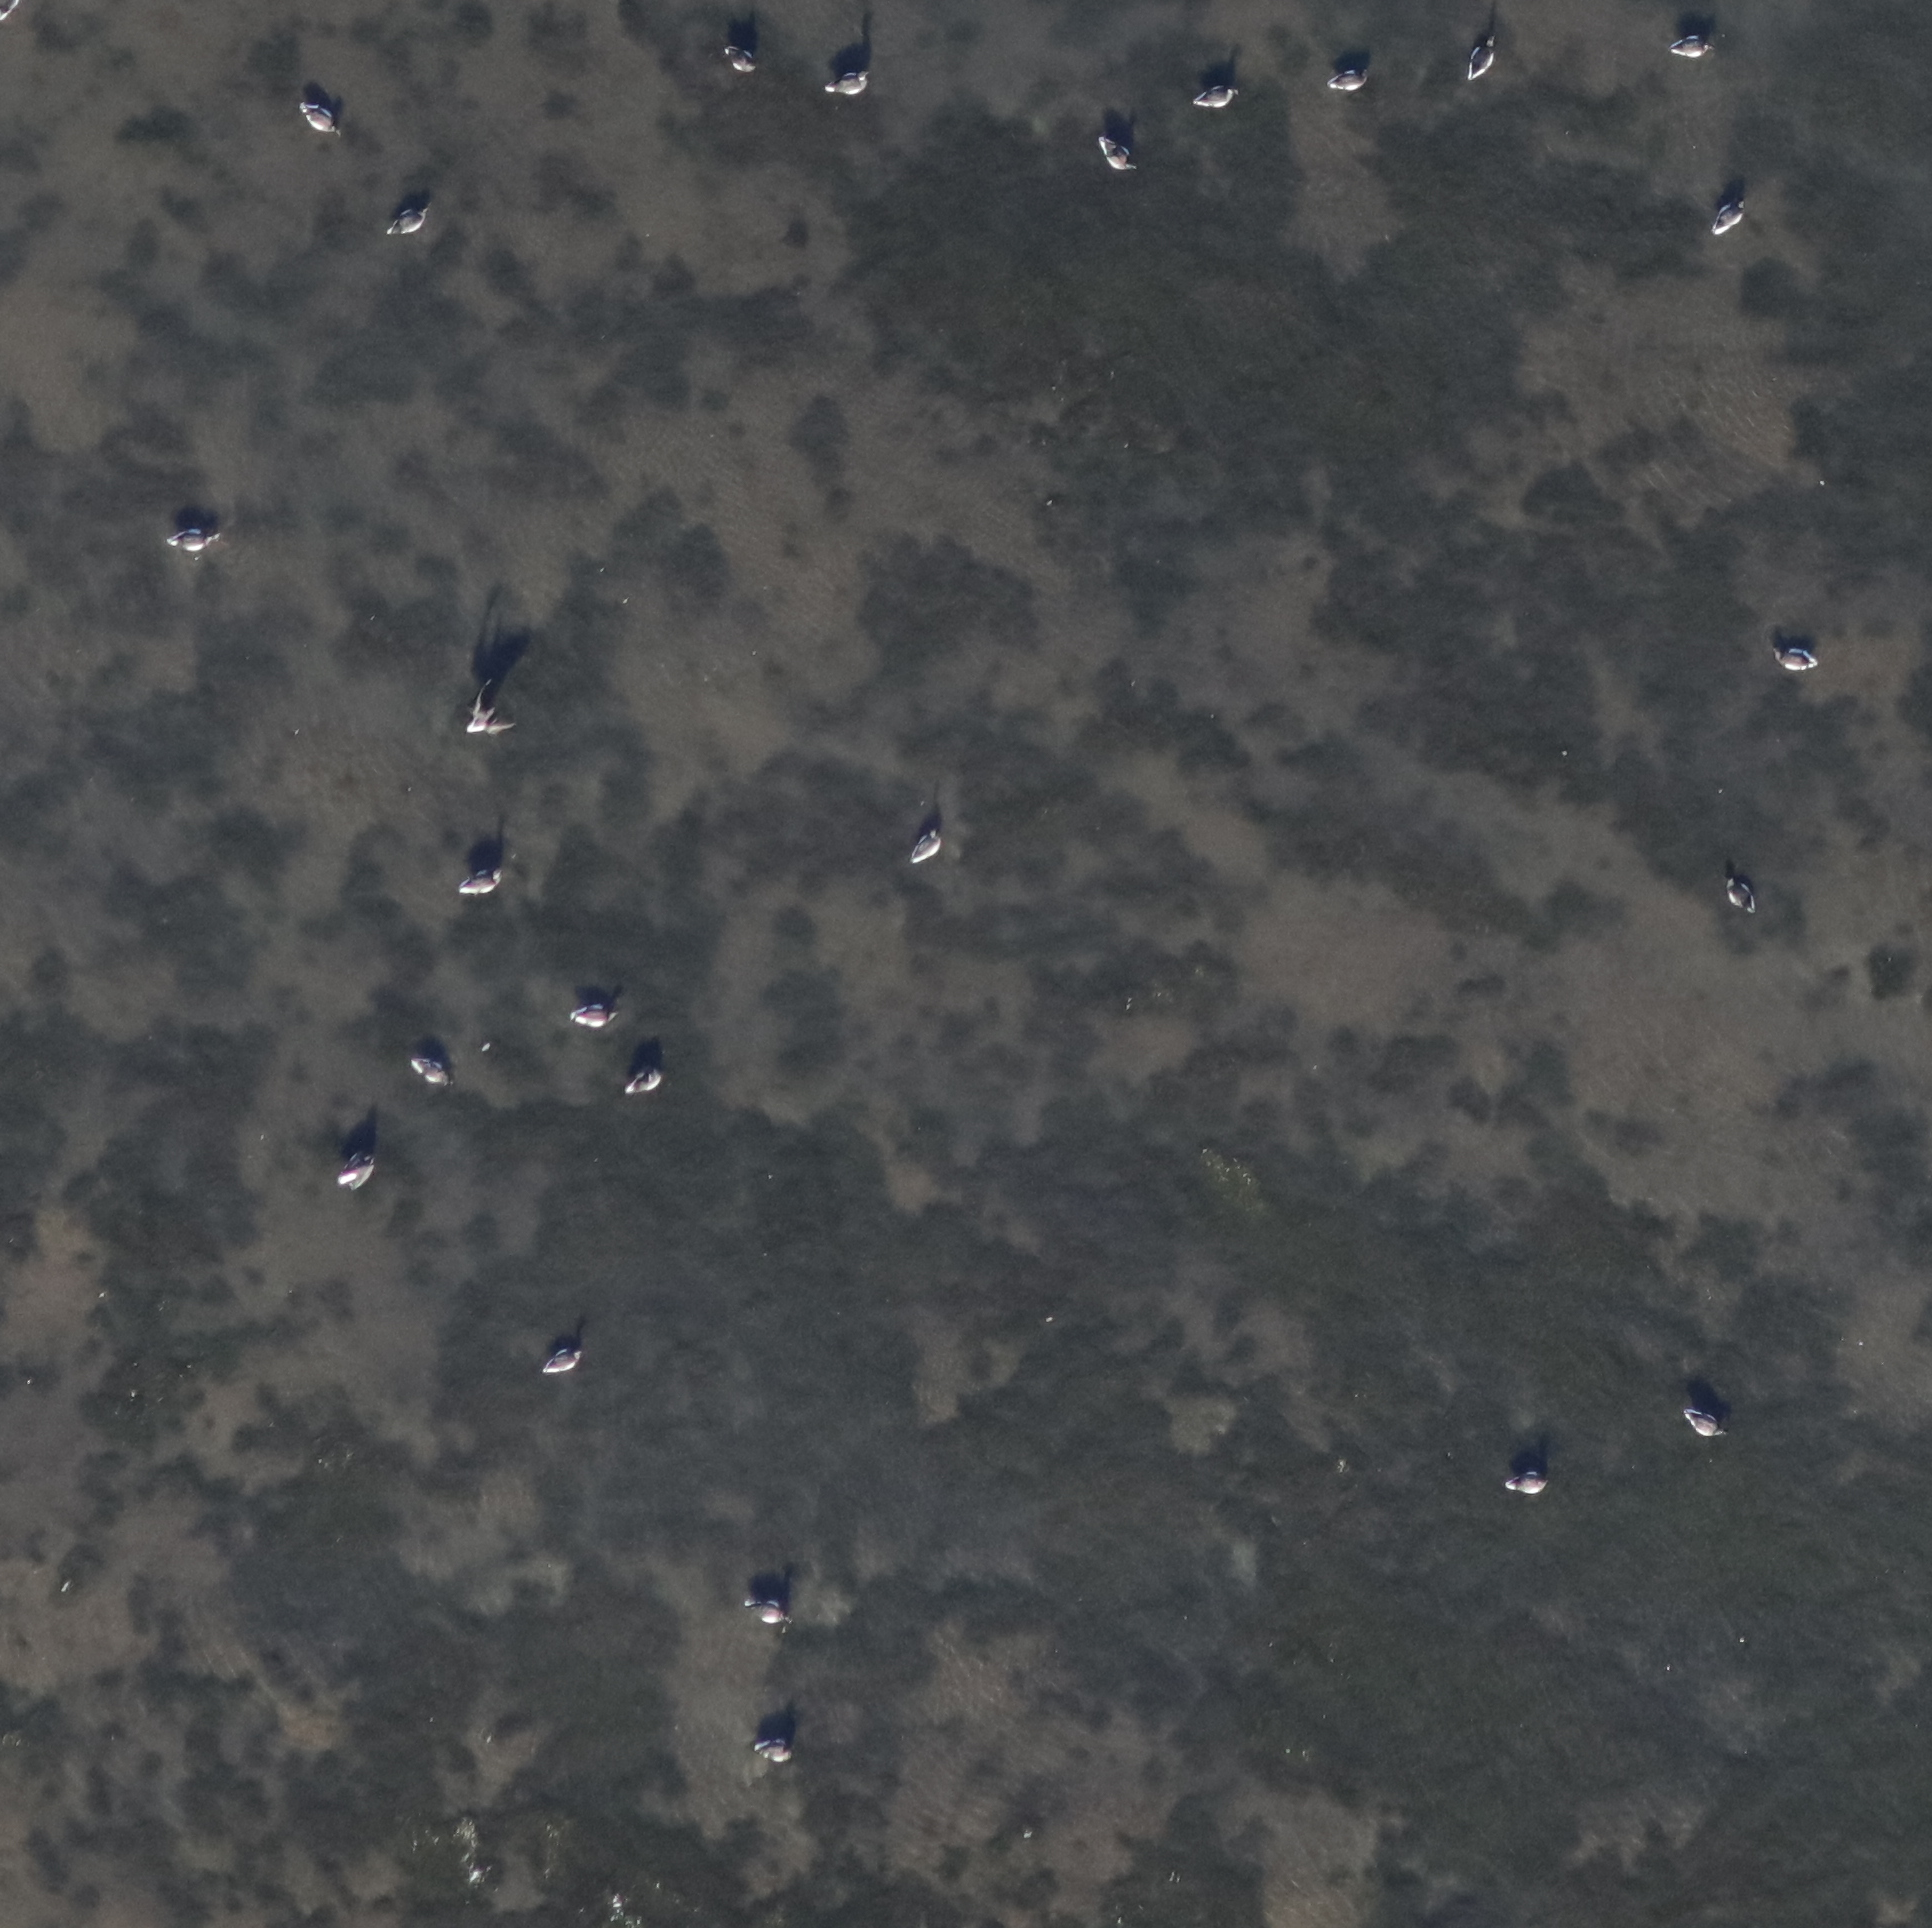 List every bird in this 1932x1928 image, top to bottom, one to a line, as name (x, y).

brant (1692, 46)
brant (1480, 56)
brant (740, 57)
brant (1349, 79)
brant (846, 82)
brant (1215, 95)
brant (321, 116)
brant (1117, 153)
brant (1728, 217)
brant (409, 221)
brant (196, 539)
brant (1794, 657)
brant (481, 721)
brant (925, 844)
brant (480, 883)
brant (1741, 893)
brant (596, 1014)
brant (431, 1070)
brant (643, 1079)
brant (357, 1169)
brant (561, 1360)
brant (1705, 1423)
brant (1528, 1482)
brant (770, 1612)
brant (776, 1752)